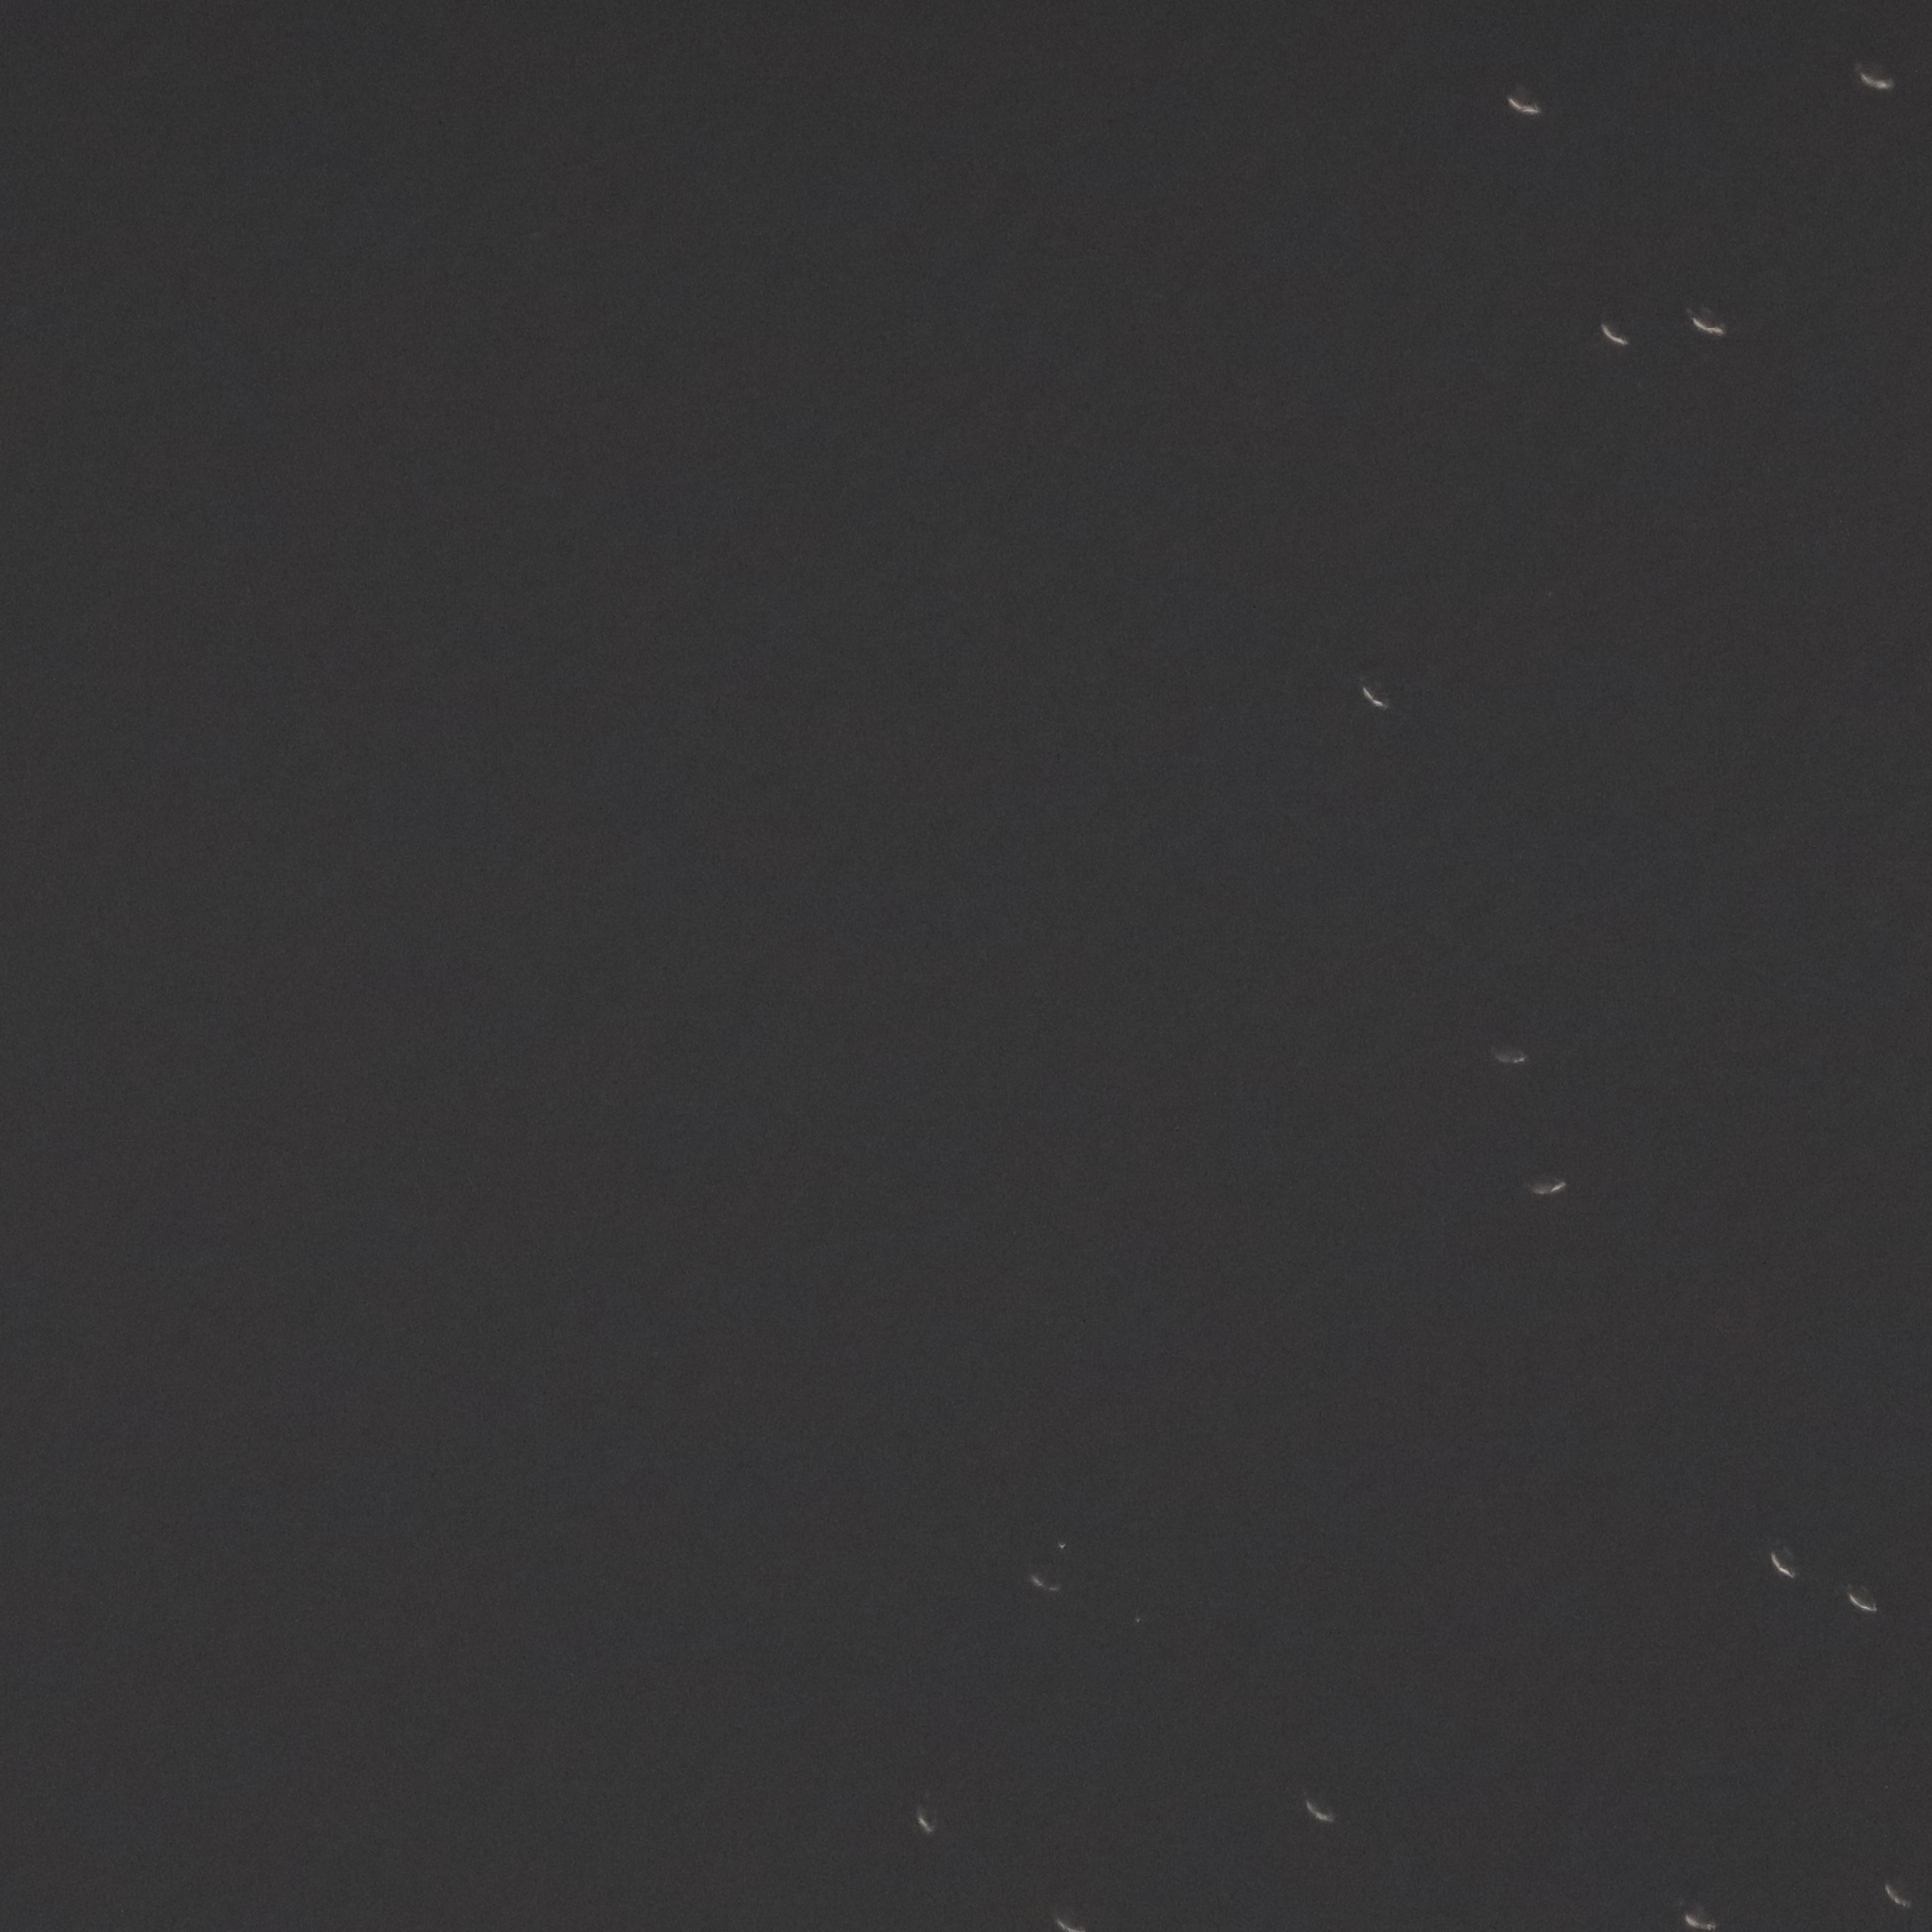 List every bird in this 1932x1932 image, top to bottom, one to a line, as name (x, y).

brant (1874, 64)
brant (1520, 100)
brant (1707, 312)
brant (1614, 330)
brant (1372, 697)
brant (1509, 1047)
brant (1552, 1191)
brant (1781, 1564)
brant (1032, 1583)
brant (1861, 1594)
brant (1320, 1813)
brant (928, 1818)
brant (1899, 1894)
brant (1069, 1919)
brant (1700, 1921)